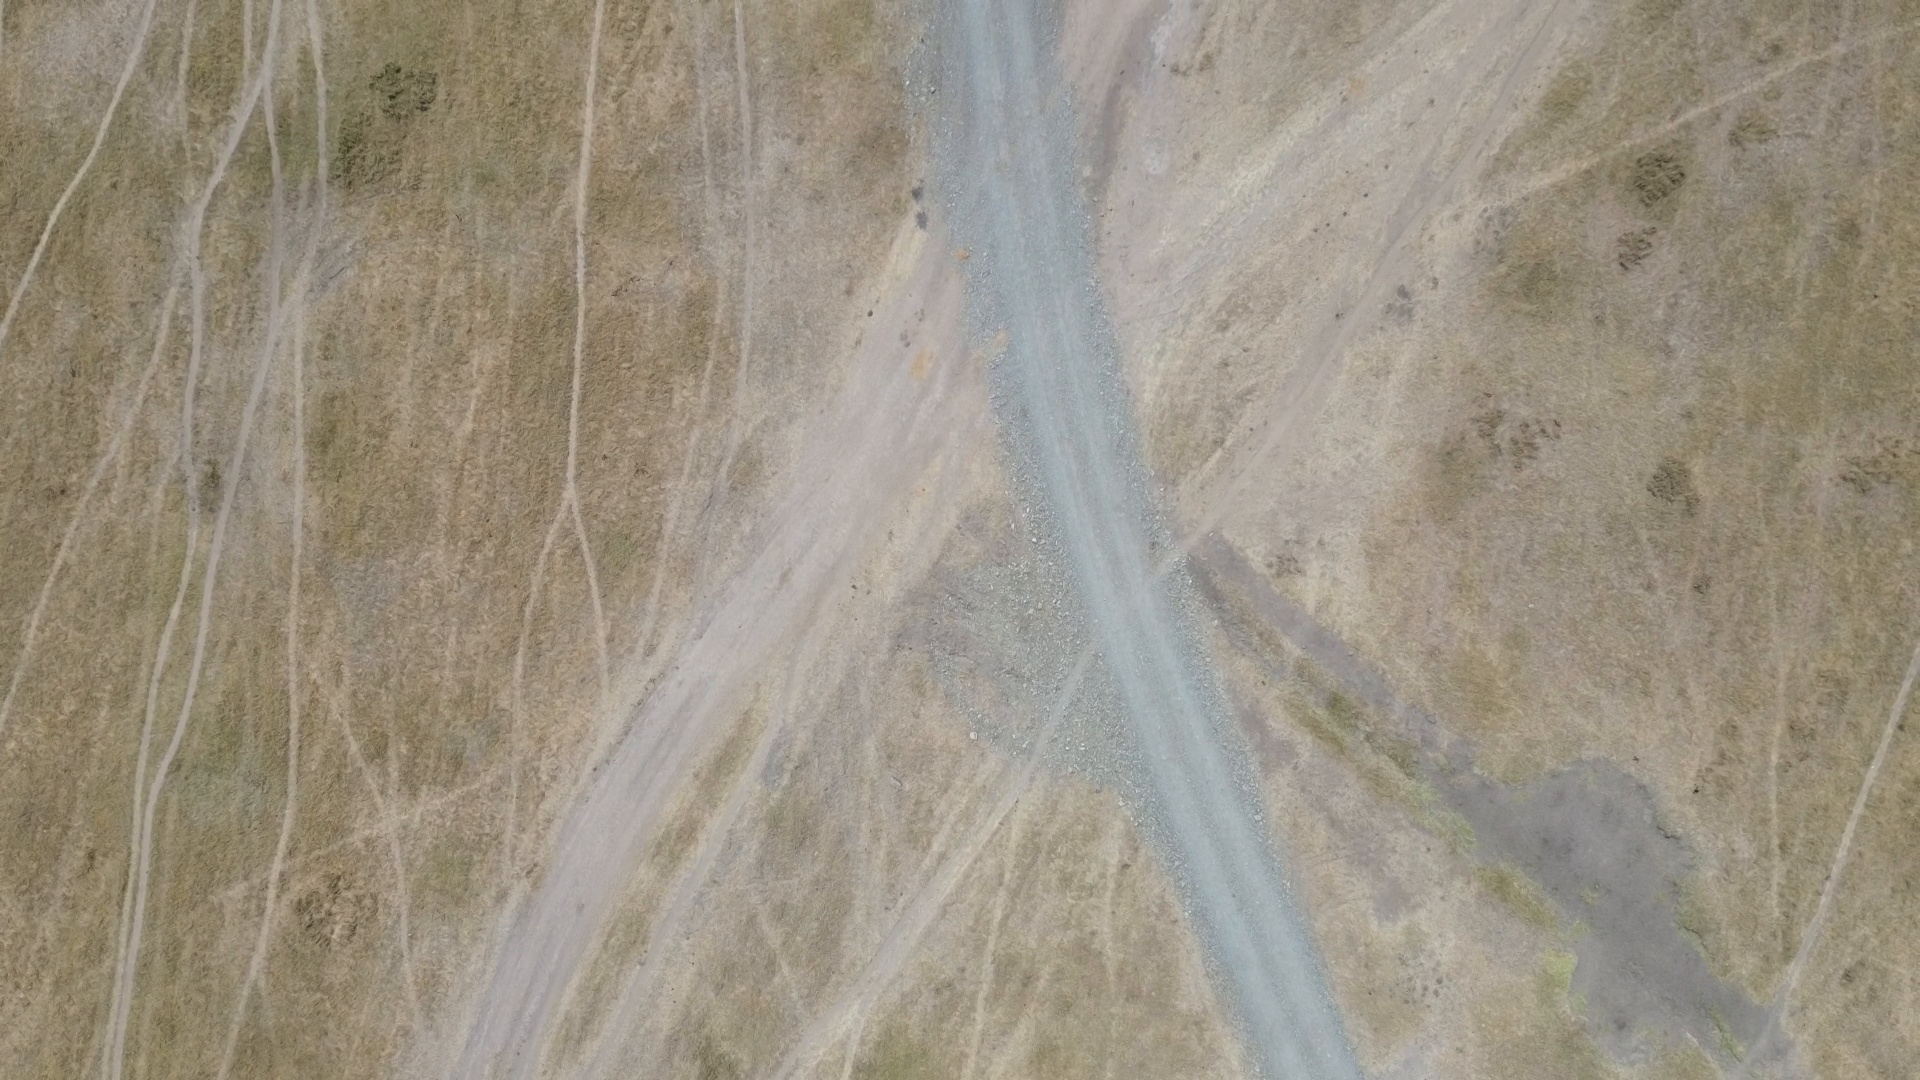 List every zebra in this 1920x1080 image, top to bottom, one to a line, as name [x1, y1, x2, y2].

None